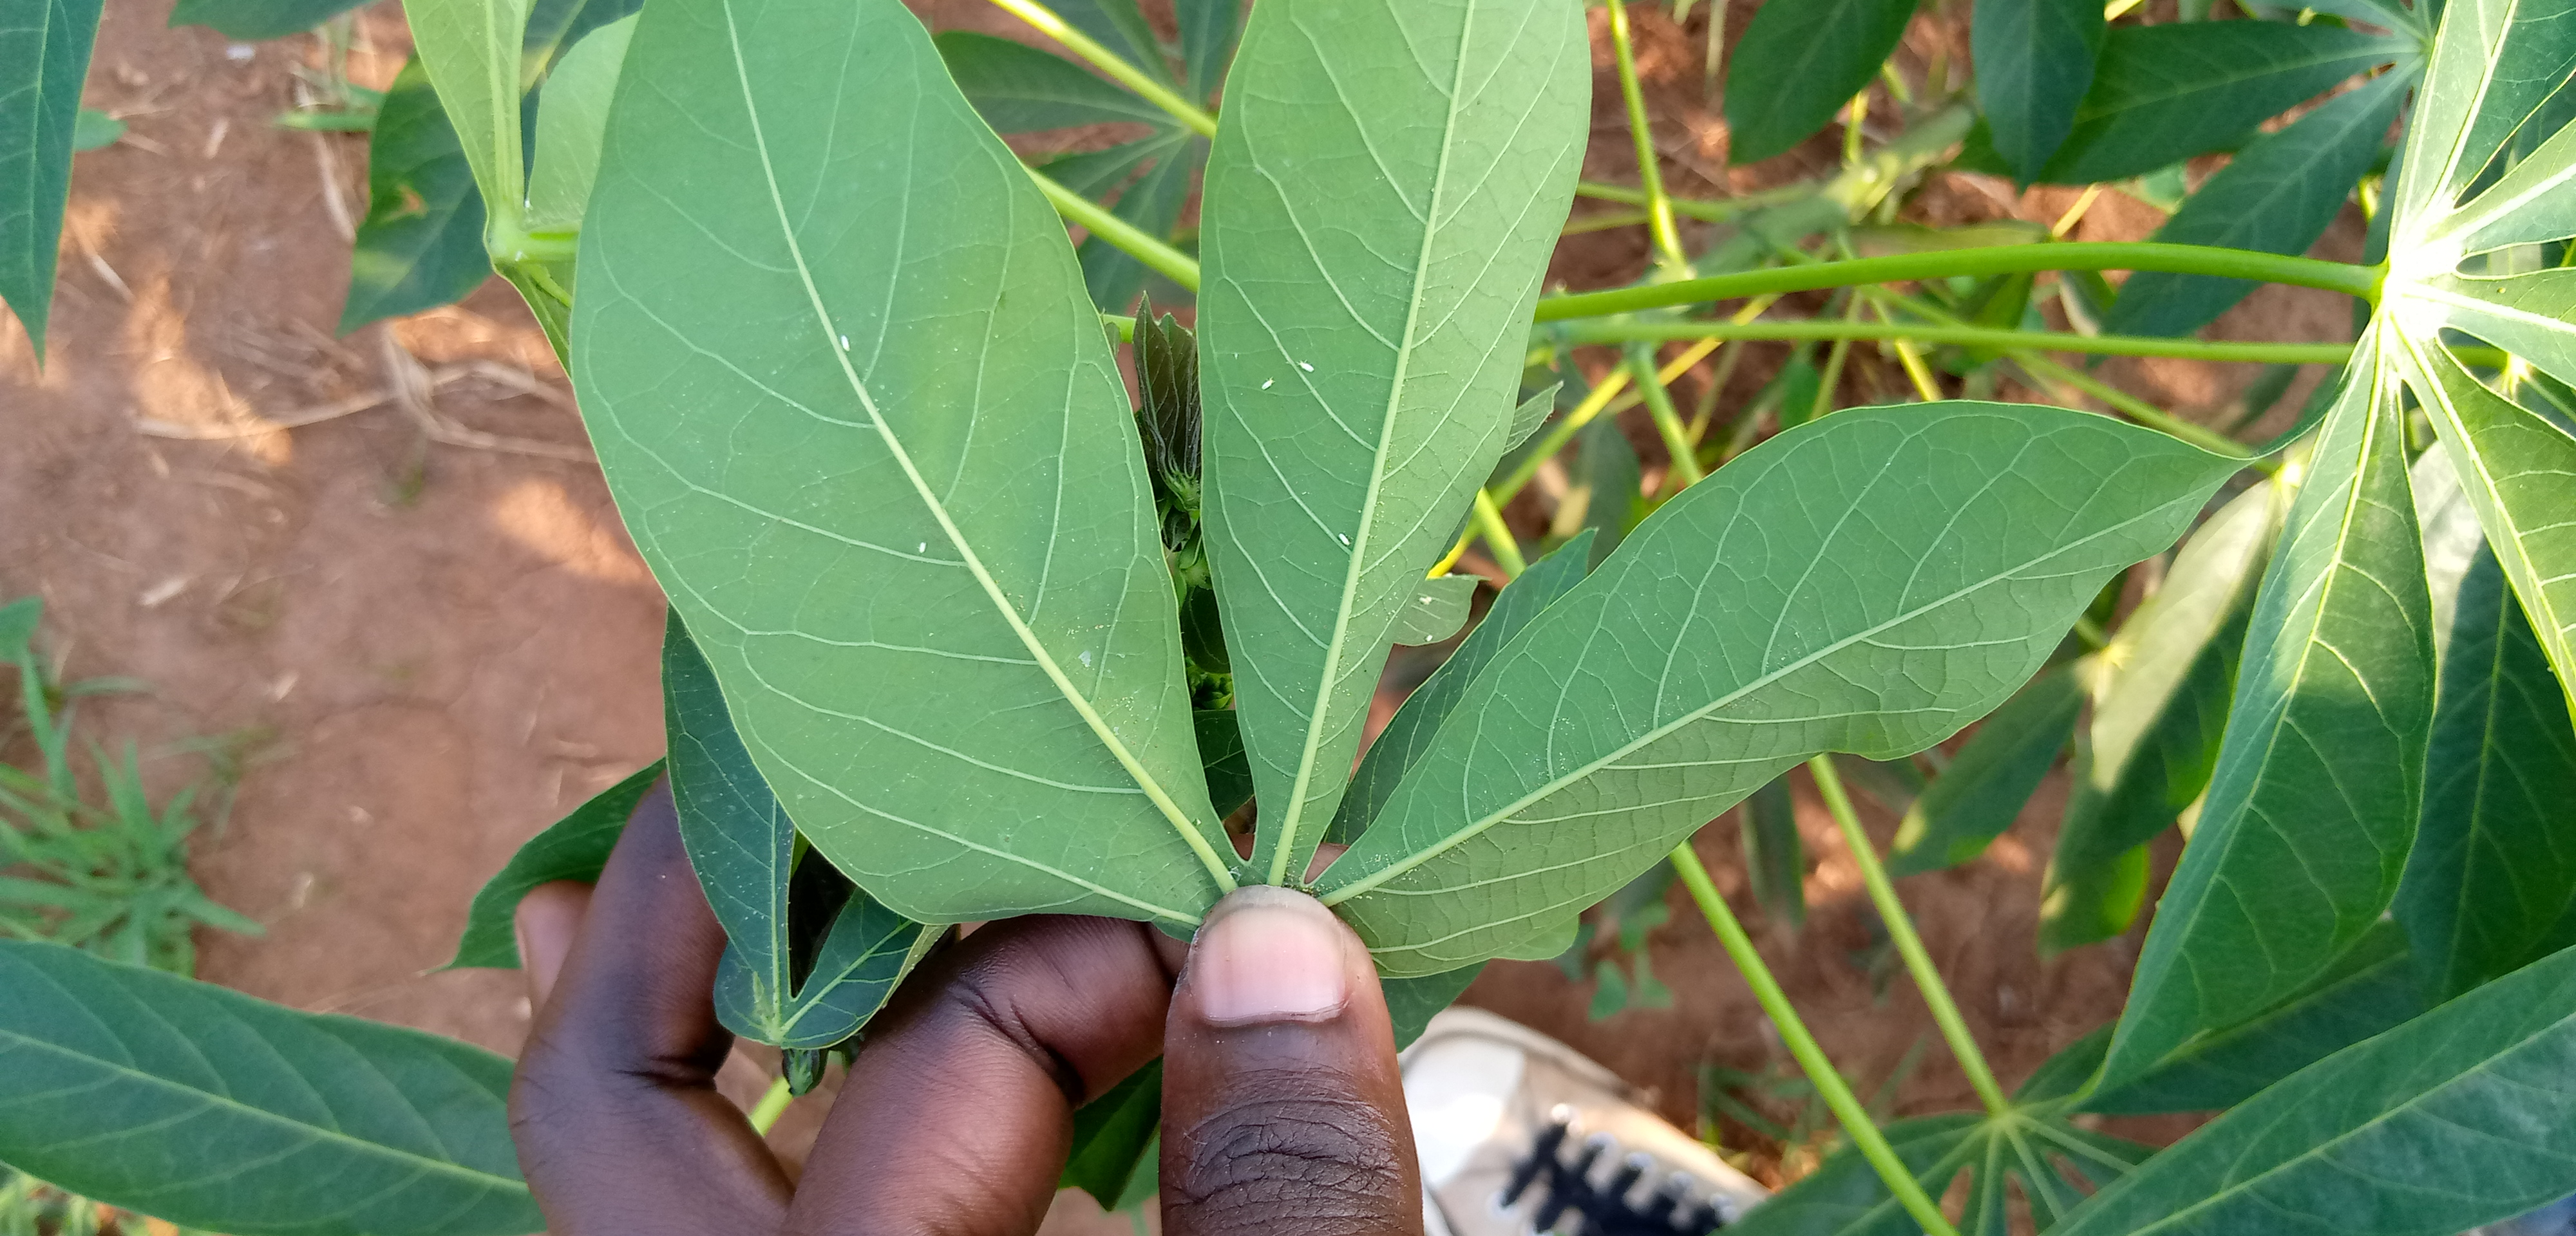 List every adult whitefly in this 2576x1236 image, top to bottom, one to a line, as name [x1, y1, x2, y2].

whitefly [838, 331, 853, 354]
whitefly [1296, 357, 1317, 375]
whitefly [1260, 377, 1275, 392]
whitefly [1336, 529, 1356, 548]
whitefly [916, 538, 928, 557]
whitefly [1416, 593, 1436, 606]
whitefly [1423, 631, 1435, 648]